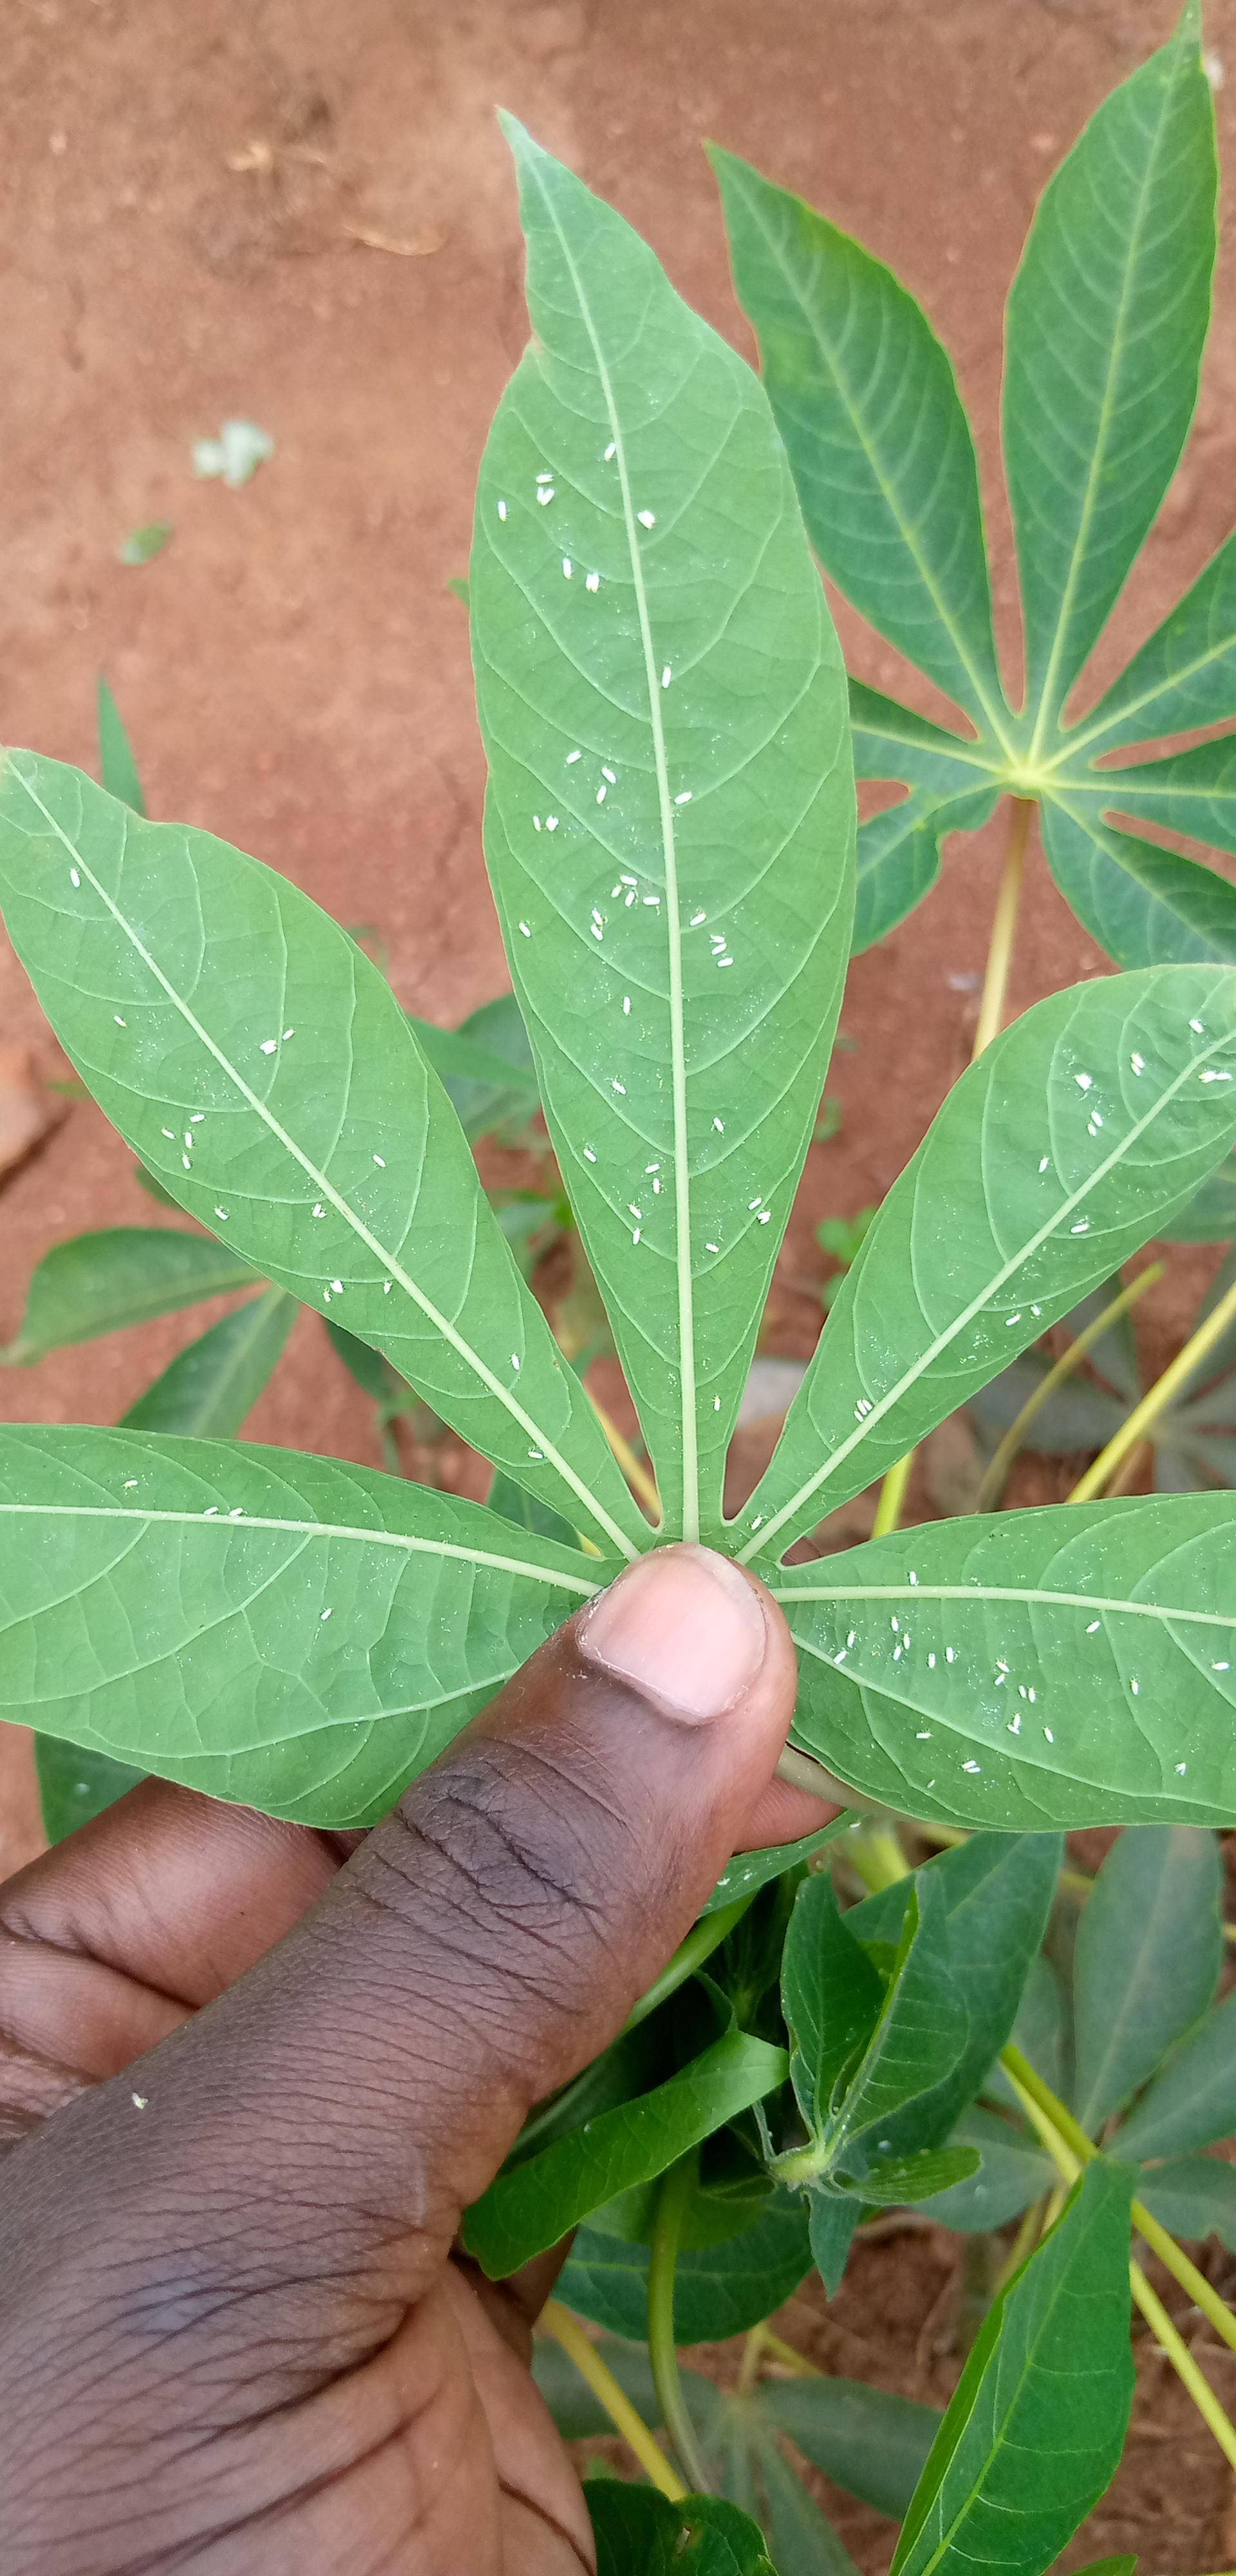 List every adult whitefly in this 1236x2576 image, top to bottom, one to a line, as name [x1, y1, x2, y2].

whitefly [601, 439, 617, 464]
whitefly [533, 471, 556, 486]
whitefly [536, 484, 544, 504]
whitefly [541, 487, 556, 508]
whitefly [496, 498, 508, 524]
whitefly [641, 509, 656, 524]
whitefly [635, 512, 652, 531]
whitefly [561, 556, 574, 582]
whitefly [591, 571, 600, 594]
whitefly [584, 572, 592, 593]
whitefly [659, 664, 673, 690]
whitefly [563, 747, 585, 765]
whitefly [599, 764, 619, 786]
whitefly [595, 783, 607, 806]
whitefly [672, 788, 695, 806]
whitefly [532, 814, 542, 833]
whitefly [545, 814, 554, 829]
whitefly [548, 817, 559, 833]
whitefly [67, 867, 85, 891]
whitefly [618, 873, 639, 887]
whitefly [609, 884, 623, 900]
whitefly [623, 889, 635, 908]
whitefly [641, 895, 661, 907]
whitefly [590, 908, 604, 927]
whitefly [689, 911, 709, 929]
whitefly [516, 920, 534, 940]
whitefly [589, 923, 604, 943]
whitefly [707, 932, 727, 943]
whitefly [709, 941, 729, 957]
whitefly [714, 956, 735, 970]
whitefly [621, 994, 632, 1019]
whitefly [111, 1014, 128, 1028]
whitefly [1186, 1017, 1206, 1035]
whitefly [280, 1027, 297, 1042]
whitefly [257, 1037, 277, 1051]
whitefly [263, 1045, 277, 1058]
whitefly [1130, 1052, 1146, 1070]
whitefly [1129, 1061, 1143, 1079]
whitefly [1216, 1070, 1233, 1081]
whitefly [1196, 1070, 1218, 1081]
whitefly [1080, 1072, 1094, 1086]
whitefly [1072, 1074, 1089, 1092]
whitefly [1200, 1075, 1217, 1084]
whitefly [608, 1078, 628, 1097]
whitefly [1089, 1109, 1105, 1129]
whitefly [187, 1112, 208, 1124]
whitefly [711, 1115, 726, 1135]
whitefly [1085, 1121, 1099, 1140]
whitefly [160, 1126, 176, 1142]
whitefly [183, 1130, 194, 1151]
whitefly [581, 1146, 598, 1165]
whitefly [370, 1151, 389, 1171]
whitefly [180, 1152, 193, 1171]
whitefly [1036, 1153, 1051, 1177]
whitefly [643, 1162, 662, 1175]
whitefly [650, 1176, 662, 1197]
whitefly [746, 1195, 765, 1212]
whitefly [310, 1200, 323, 1218]
whitefly [624, 1202, 644, 1220]
whitefly [212, 1205, 231, 1222]
whitefly [317, 1210, 328, 1220]
whitefly [756, 1210, 772, 1220]
whitefly [759, 1217, 771, 1226]
whitefly [1068, 1221, 1091, 1235]
whitefly [630, 1226, 642, 1247]
whitefly [702, 1242, 720, 1255]
whitefly [335, 1278, 346, 1295]
whitefly [328, 1279, 338, 1293]
whitefly [379, 1280, 393, 1297]
whitefly [321, 1289, 333, 1305]
whitefly [1028, 1303, 1042, 1319]
whitefly [1002, 1311, 1022, 1328]
whitefly [509, 1350, 521, 1374]
whitefly [712, 1394, 722, 1414]
whitefly [861, 1398, 875, 1412]
whitefly [855, 1399, 868, 1417]
whitefly [852, 1410, 864, 1424]
whitefly [525, 1449, 544, 1461]
whitefly [121, 1477, 140, 1490]
whitefly [227, 1504, 245, 1519]
whitefly [201, 1505, 220, 1516]
whitefly [749, 1514, 763, 1533]
whitefly [907, 1569, 919, 1587]
whitefly [319, 1605, 335, 1622]
whitefly [888, 1615, 901, 1633]
whitefly [1082, 1617, 1101, 1635]
whitefly [843, 1628, 857, 1647]
whitefly [902, 1631, 911, 1651]
whitefly [891, 1644, 902, 1663]
whitefly [944, 1644, 955, 1664]
whitefly [832, 1648, 848, 1666]
whitefly [926, 1651, 937, 1670]
whitefly [994, 1657, 1011, 1674]
whitefly [1209, 1658, 1231, 1673]
whitefly [993, 1671, 1007, 1687]
whitefly [1128, 1677, 1140, 1698]
whitefly [1027, 1685, 1037, 1705]
whitefly [1011, 1711, 1021, 1728]
whitefly [1004, 1723, 1022, 1739]
whitefly [1042, 1725, 1055, 1746]
whitefly [911, 1729, 933, 1741]
whitefly [960, 1759, 977, 1770]
whitefly [1173, 1759, 1186, 1778]
whitefly [965, 1766, 981, 1774]
whitefly [848, 1818, 863, 1830]
whitefly [740, 1871, 751, 1883]
whitefly [715, 1876, 733, 1889]
whitefly [124, 2087, 156, 2123]